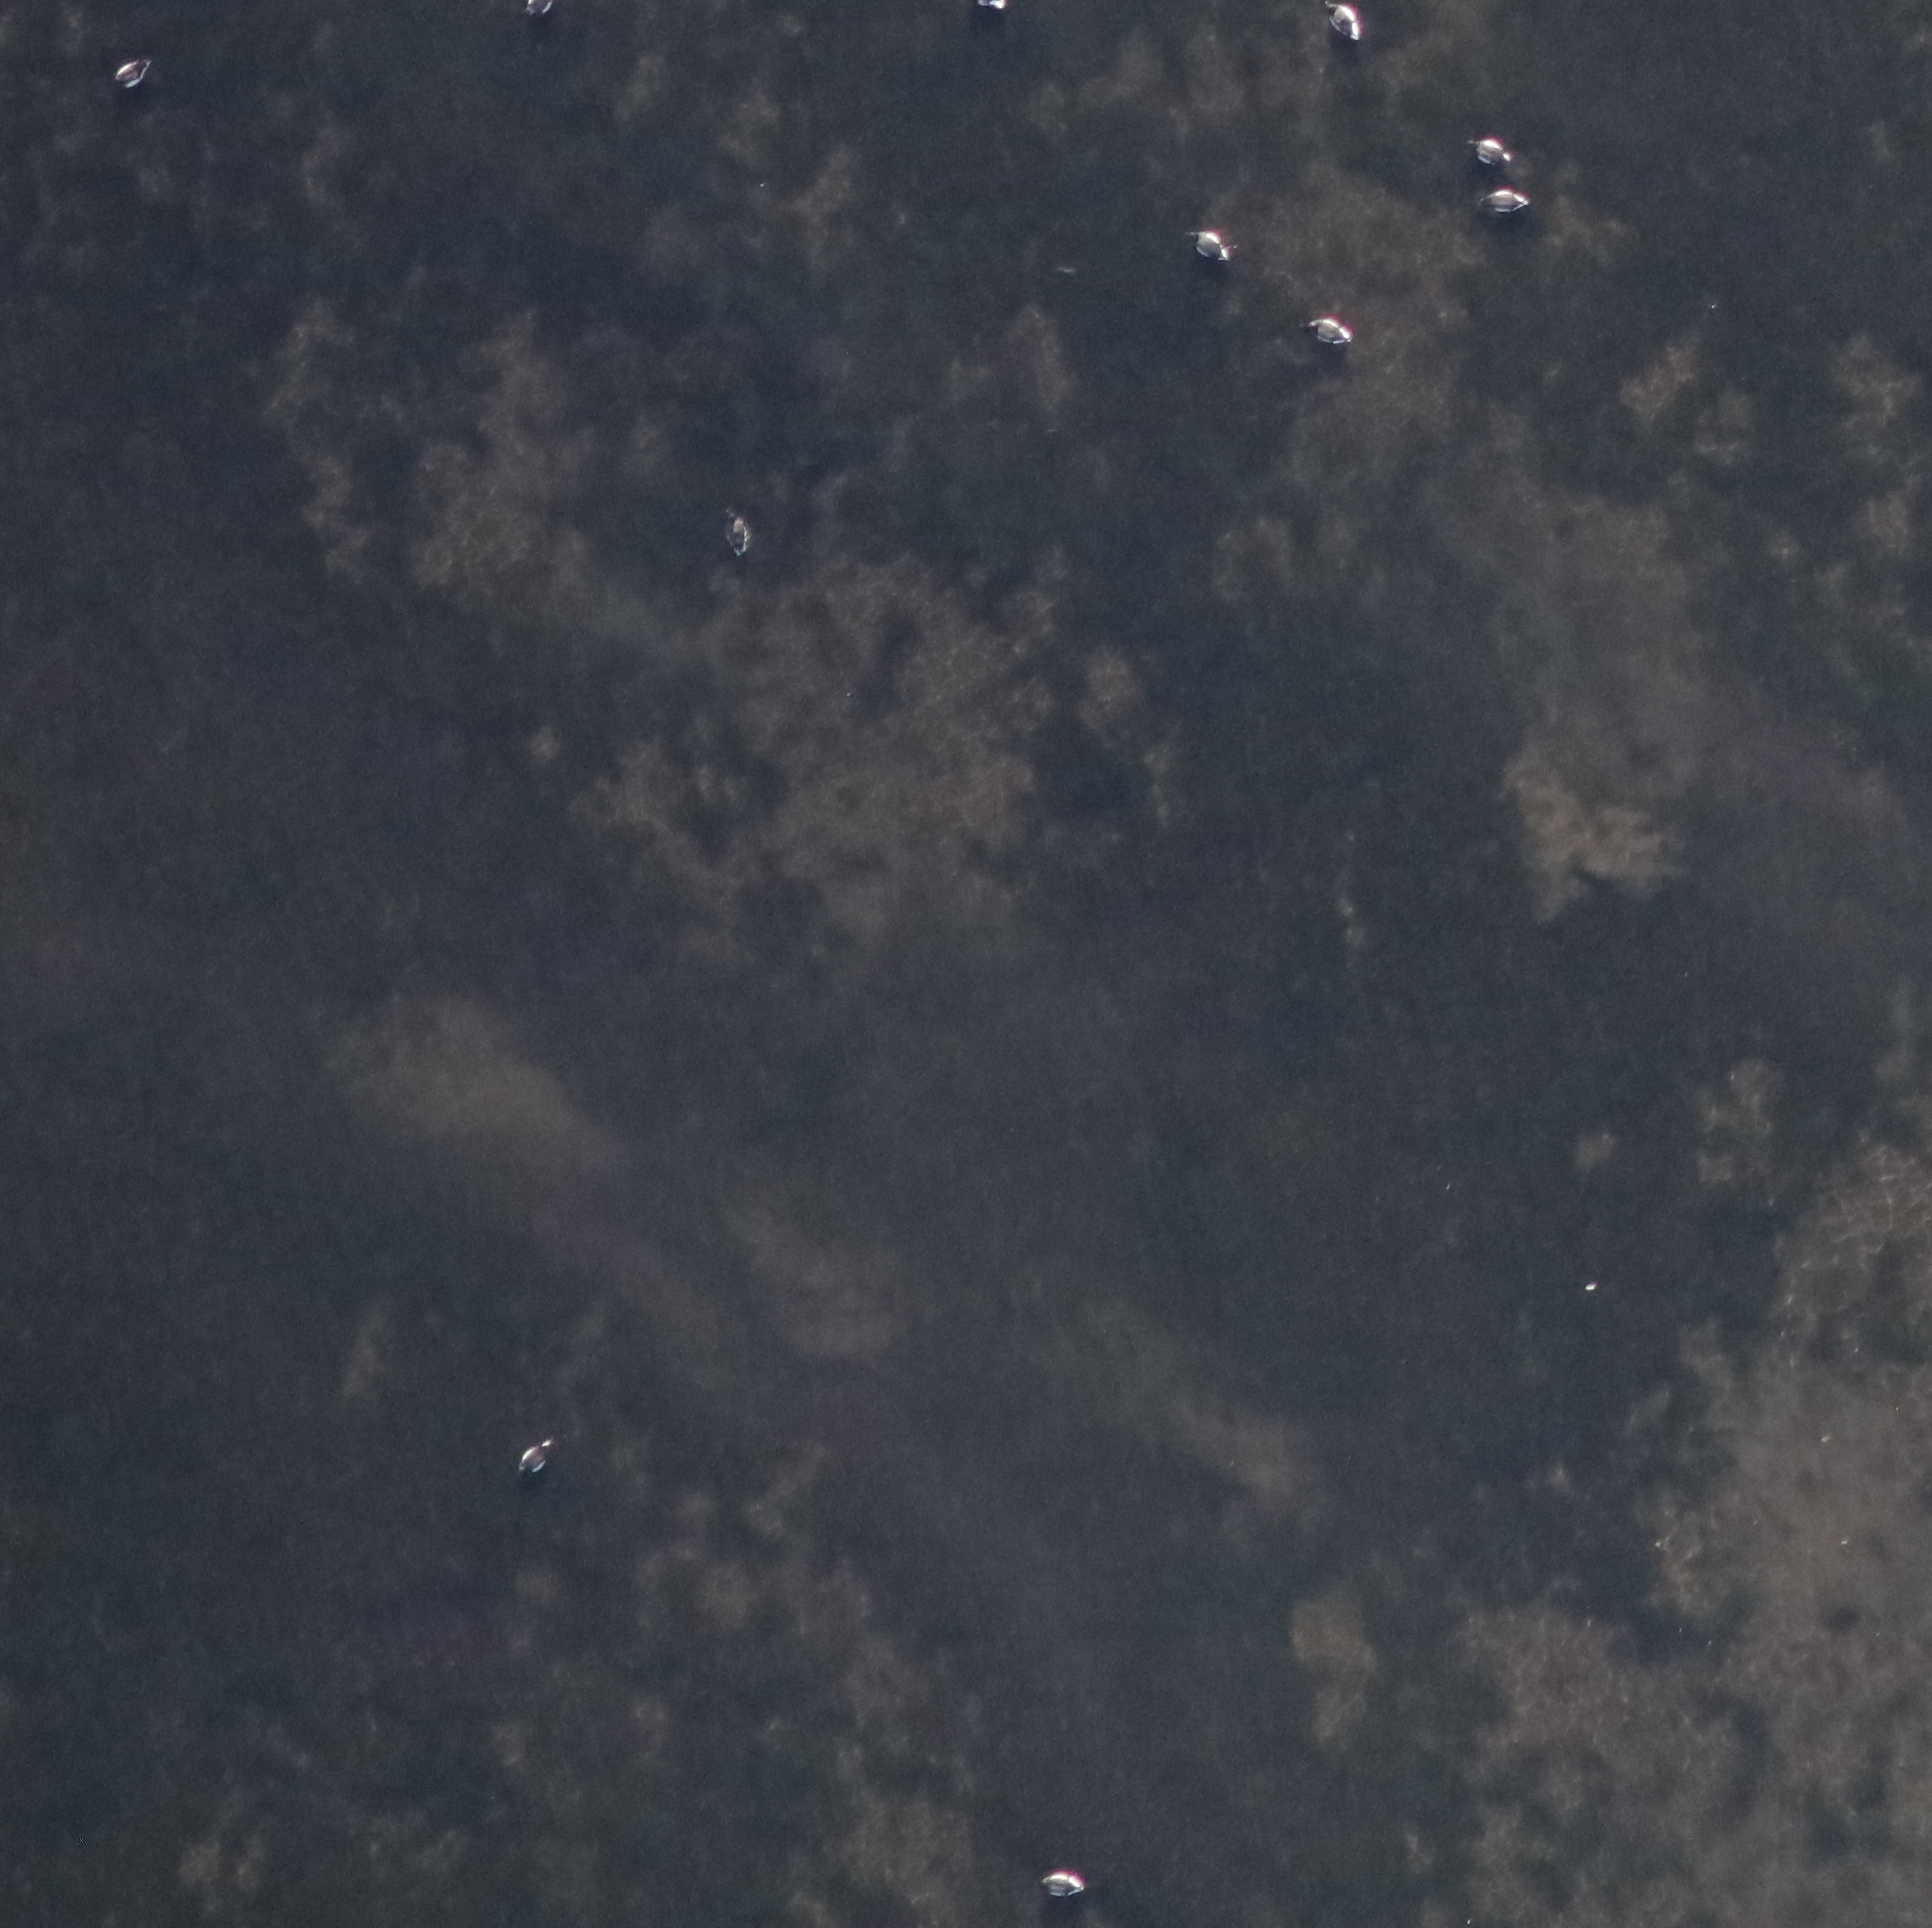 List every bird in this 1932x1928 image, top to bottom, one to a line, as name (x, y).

brant (540, 1)
brant (1345, 20)
brant (129, 74)
brant (1491, 150)
brant (1505, 201)
brant (1211, 244)
brant (1329, 330)
brant (735, 532)
brant (533, 1458)
brant (1059, 1884)